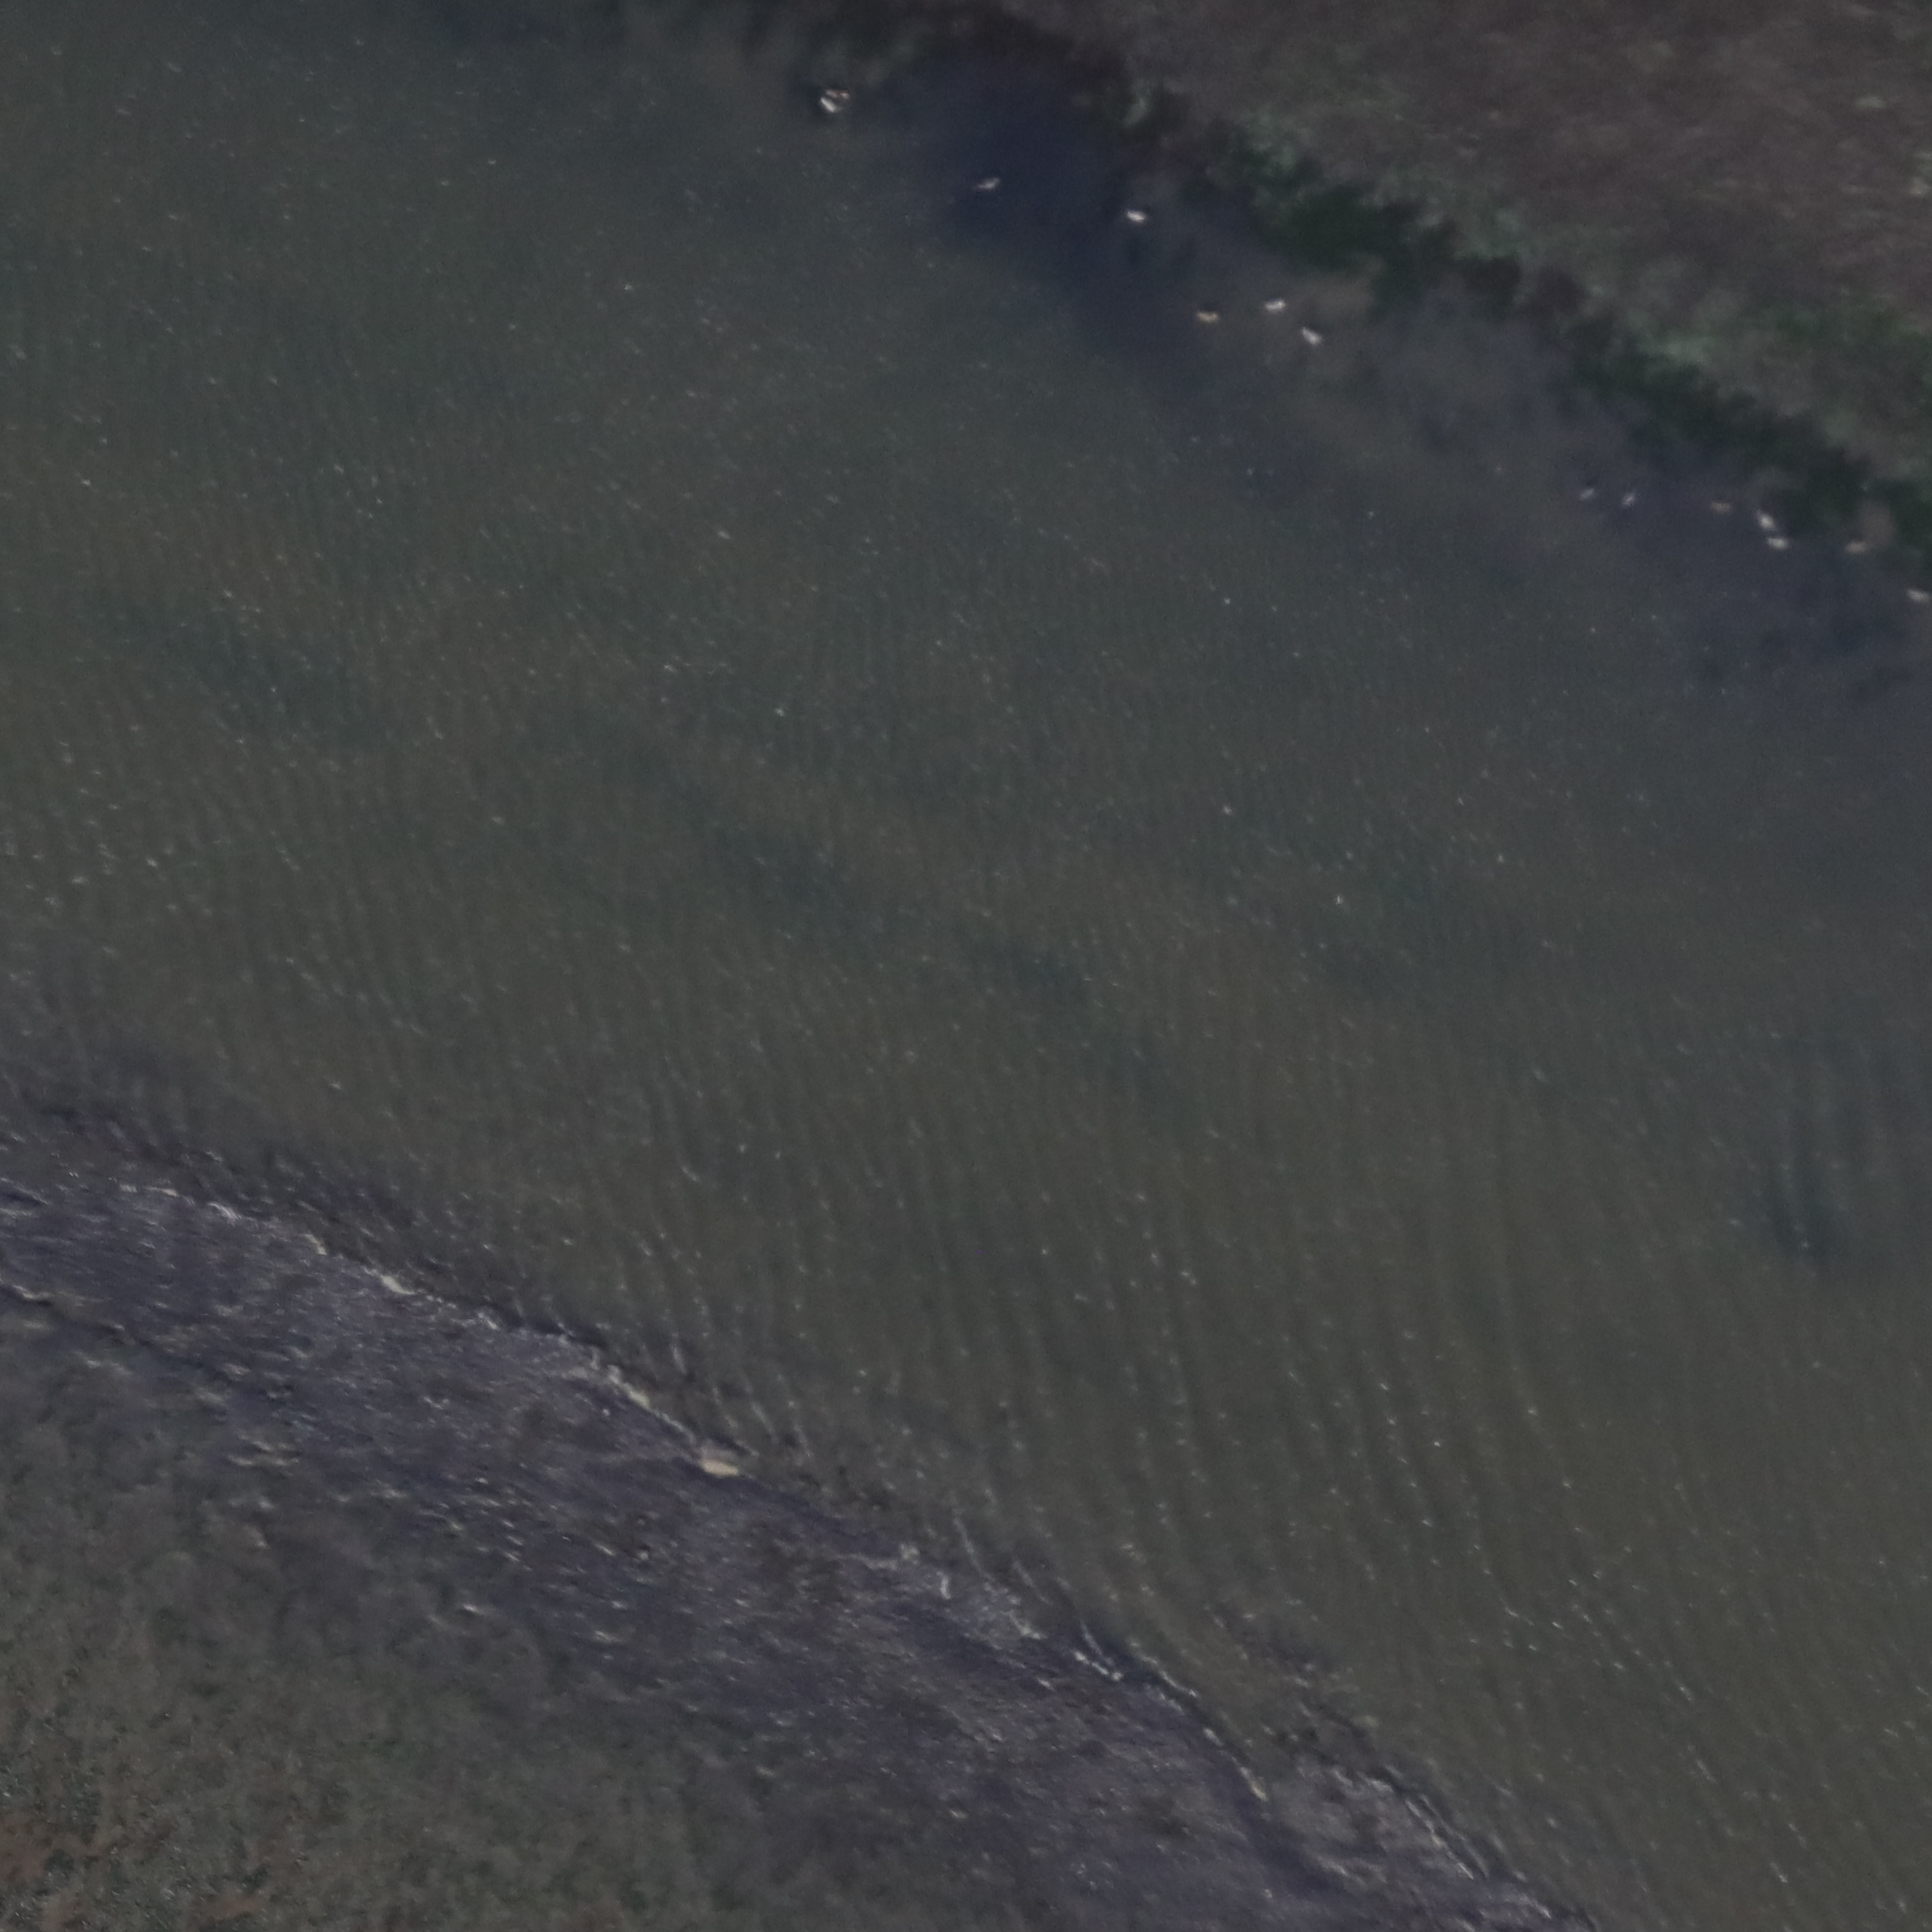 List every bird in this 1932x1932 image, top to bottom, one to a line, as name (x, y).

other bird (840, 89)
other bird (828, 104)
other bird (989, 184)
other bird (1139, 215)
other bird (1274, 304)
other bird (1208, 321)
other bird (1312, 336)
other bird (1587, 489)
other bird (1630, 498)
other bird (1717, 504)
other bird (1763, 514)
other bird (1777, 542)
other bird (1854, 547)
other bird (1921, 594)